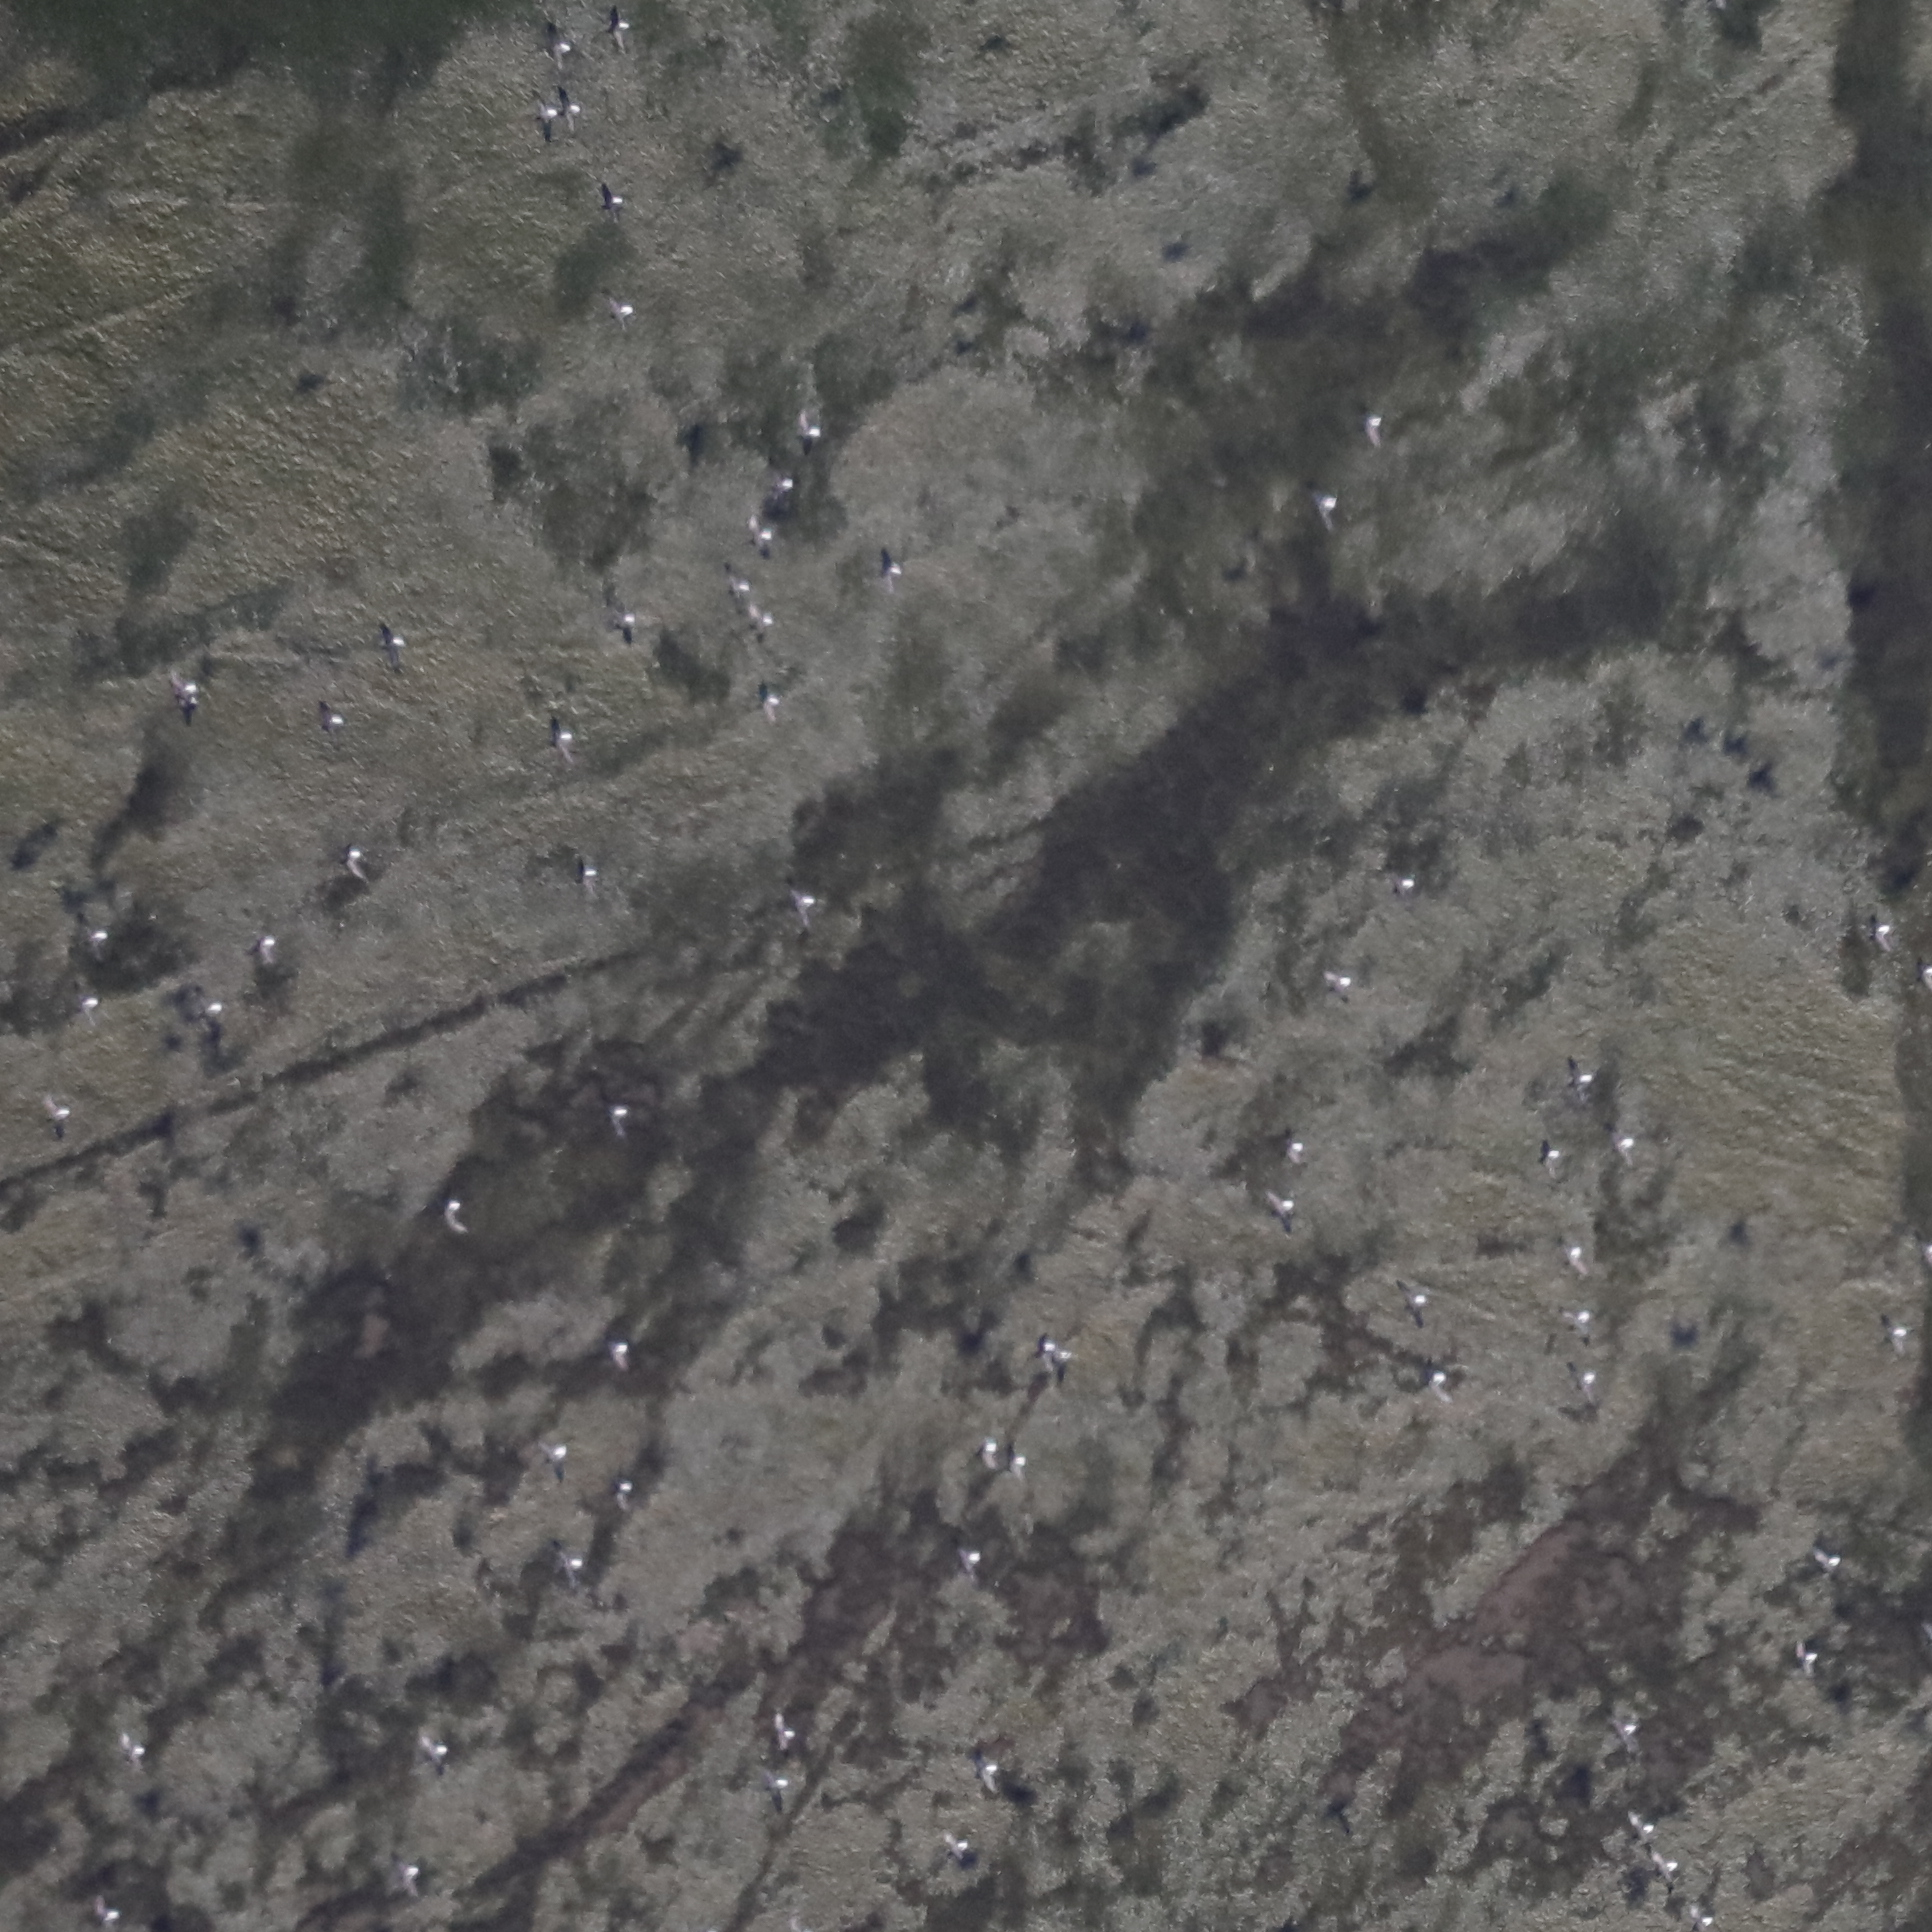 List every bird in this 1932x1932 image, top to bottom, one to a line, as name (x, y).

brant (617, 27)
brant (559, 48)
brant (569, 108)
brant (538, 116)
brant (608, 200)
brant (616, 317)
brant (799, 427)
brant (1374, 430)
brant (781, 483)
brant (1314, 509)
brant (761, 535)
brant (883, 577)
brant (724, 580)
brant (627, 619)
brant (756, 624)
brant (383, 643)
brant (179, 693)
brant (769, 700)
brant (323, 719)
brant (561, 744)
brant (346, 860)
brant (587, 871)
brant (1401, 881)
brant (802, 907)
brant (1877, 934)
brant (86, 938)
brant (267, 944)
brant (1924, 968)
brant (1342, 988)
brant (73, 1002)
brant (207, 1022)
brant (1578, 1085)
brant (53, 1112)
brant (611, 1114)
brant (1623, 1146)
brant (1290, 1159)
brant (1550, 1170)
brant (449, 1212)
brant (1277, 1214)
brant (1571, 1258)
brant (1922, 1259)
brant (1410, 1298)
brant (1579, 1319)
brant (1901, 1335)
brant (1036, 1355)
brant (617, 1359)
brant (1067, 1364)
brant (1431, 1385)
brant (1587, 1390)
brant (554, 1461)
brant (980, 1463)
brant (1017, 1466)
brant (624, 1490)
brant (954, 1555)
brant (1827, 1557)
brant (561, 1568)
brant (1804, 1657)
brant (782, 1725)
brant (1629, 1733)
brant (134, 1751)
brant (435, 1752)
brant (989, 1778)
brant (768, 1783)
brant (1647, 1830)
brant (955, 1851)
brant (1665, 1865)
brant (401, 1872)
brant (107, 1915)
brant (1702, 1922)
brant (703, 1928)